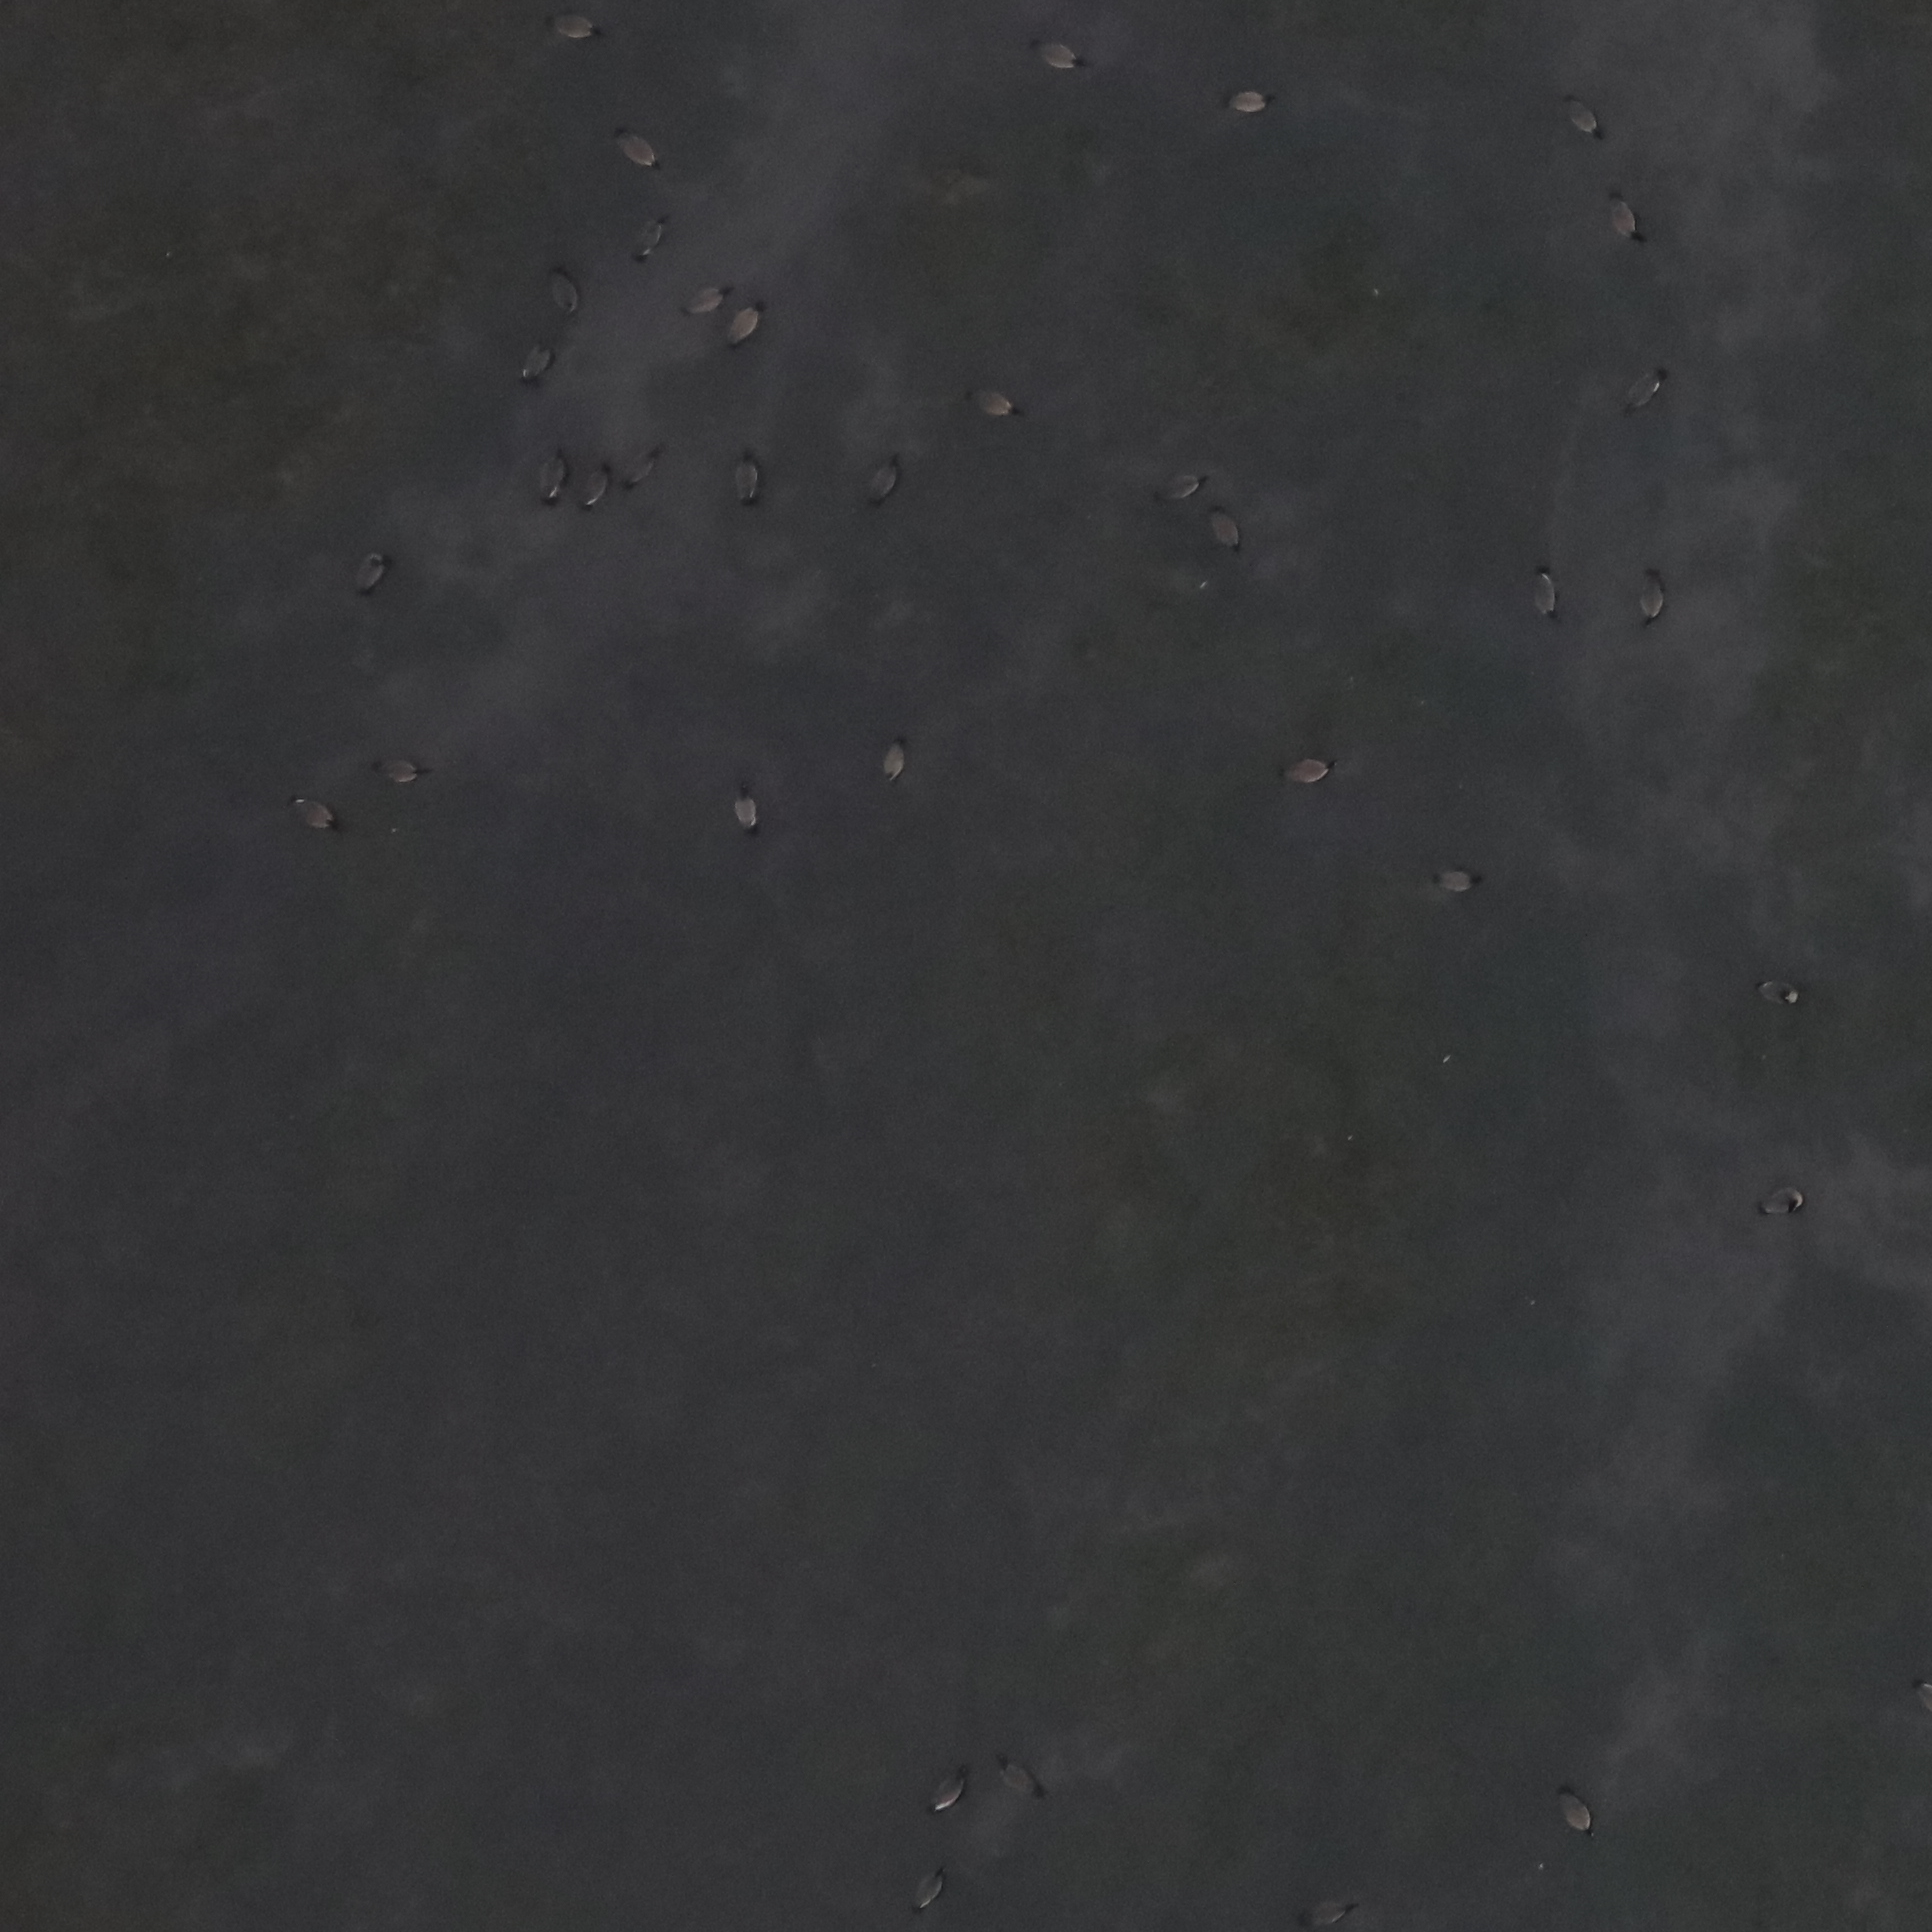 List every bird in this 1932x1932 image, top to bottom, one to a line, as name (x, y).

Canada goose (571, 27)
Canada goose (1056, 55)
Canada goose (1246, 99)
Canada goose (1573, 112)
Canada goose (637, 150)
Canada goose (1620, 212)
Canada goose (650, 239)
Canada goose (569, 286)
Canada goose (704, 300)
Canada goose (743, 326)
Canada goose (540, 365)
Canada goose (1641, 388)
Canada goose (989, 404)
Canada goose (643, 467)
Canada goose (553, 475)
Canada goose (750, 475)
Canada goose (881, 482)
Canada goose (599, 485)
Canada goose (1174, 485)
Canada goose (1235, 528)
Canada goose (375, 568)
Canada goose (1539, 588)
Canada goose (1649, 600)
Canada goose (896, 749)
Canada goose (398, 767)
Canada goose (1309, 770)
Canada goose (743, 807)
Canada goose (316, 810)
Canada goose (1456, 882)
Canada goose (1776, 988)
Canada goose (1778, 1198)
Canada goose (1020, 1775)
Canada goose (952, 1789)
Canada goose (1576, 1812)
Canada goose (925, 1886)
Canada goose (1318, 1913)